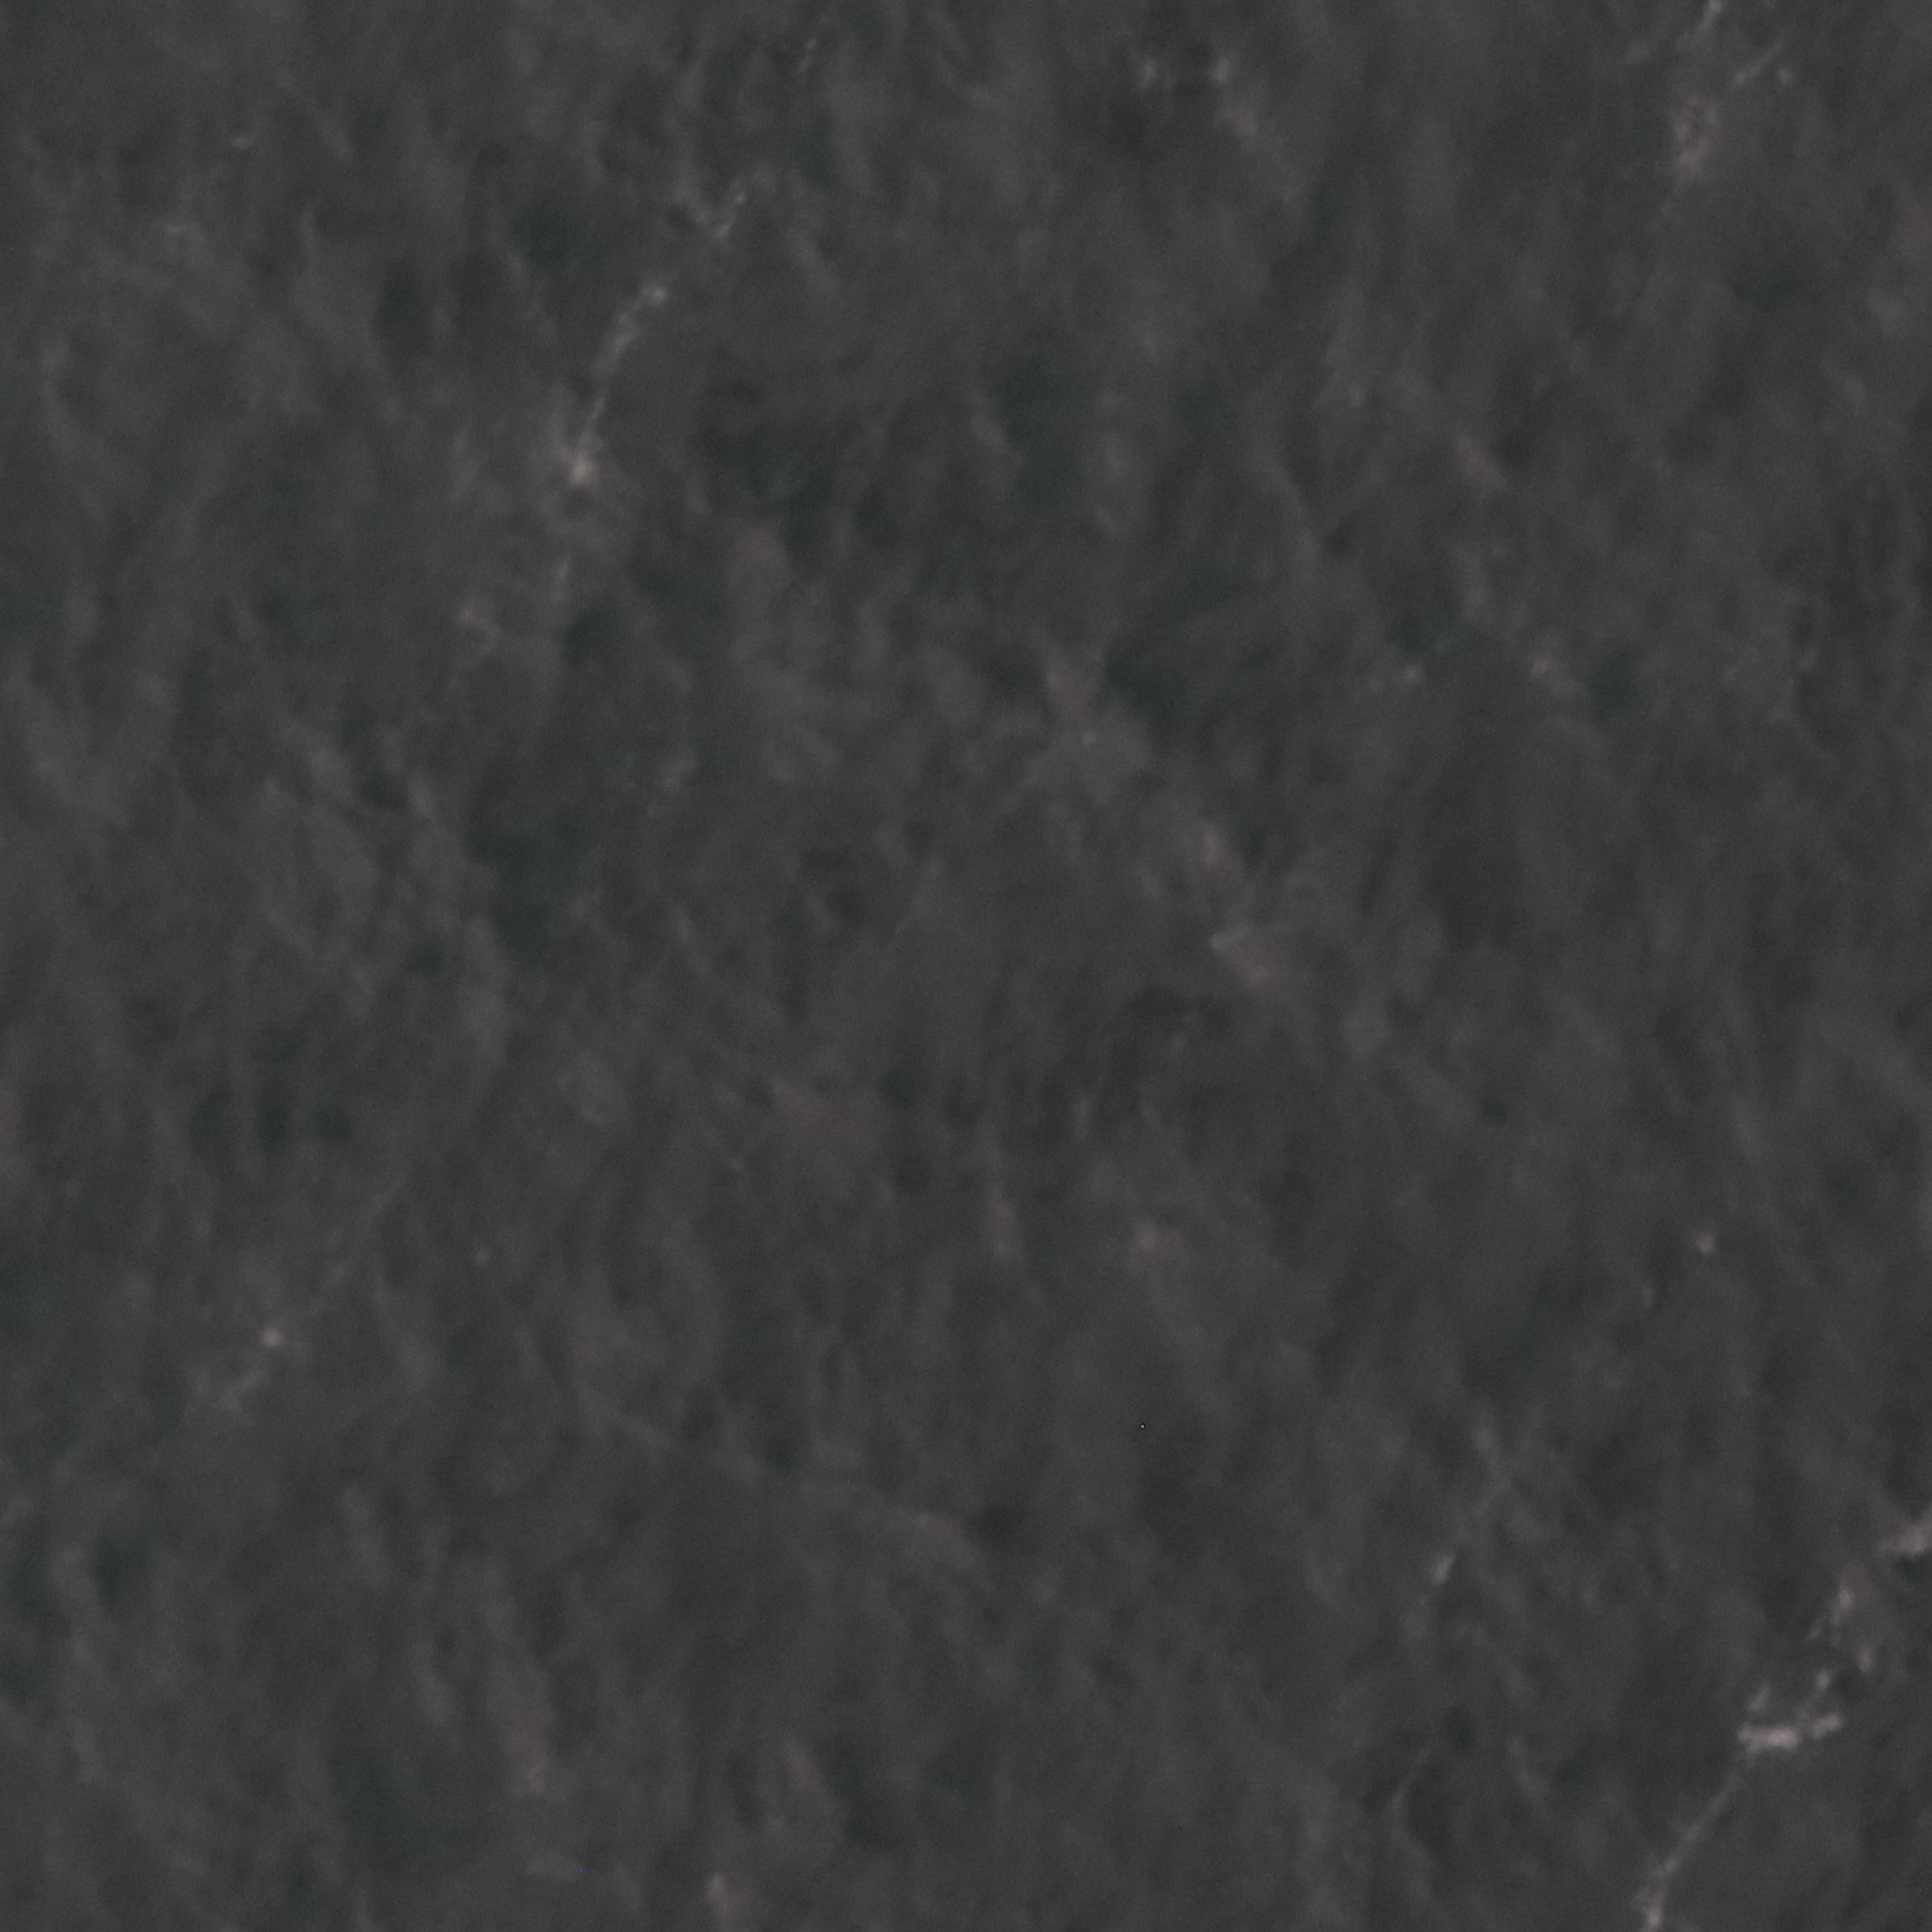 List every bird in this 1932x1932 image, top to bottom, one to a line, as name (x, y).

None